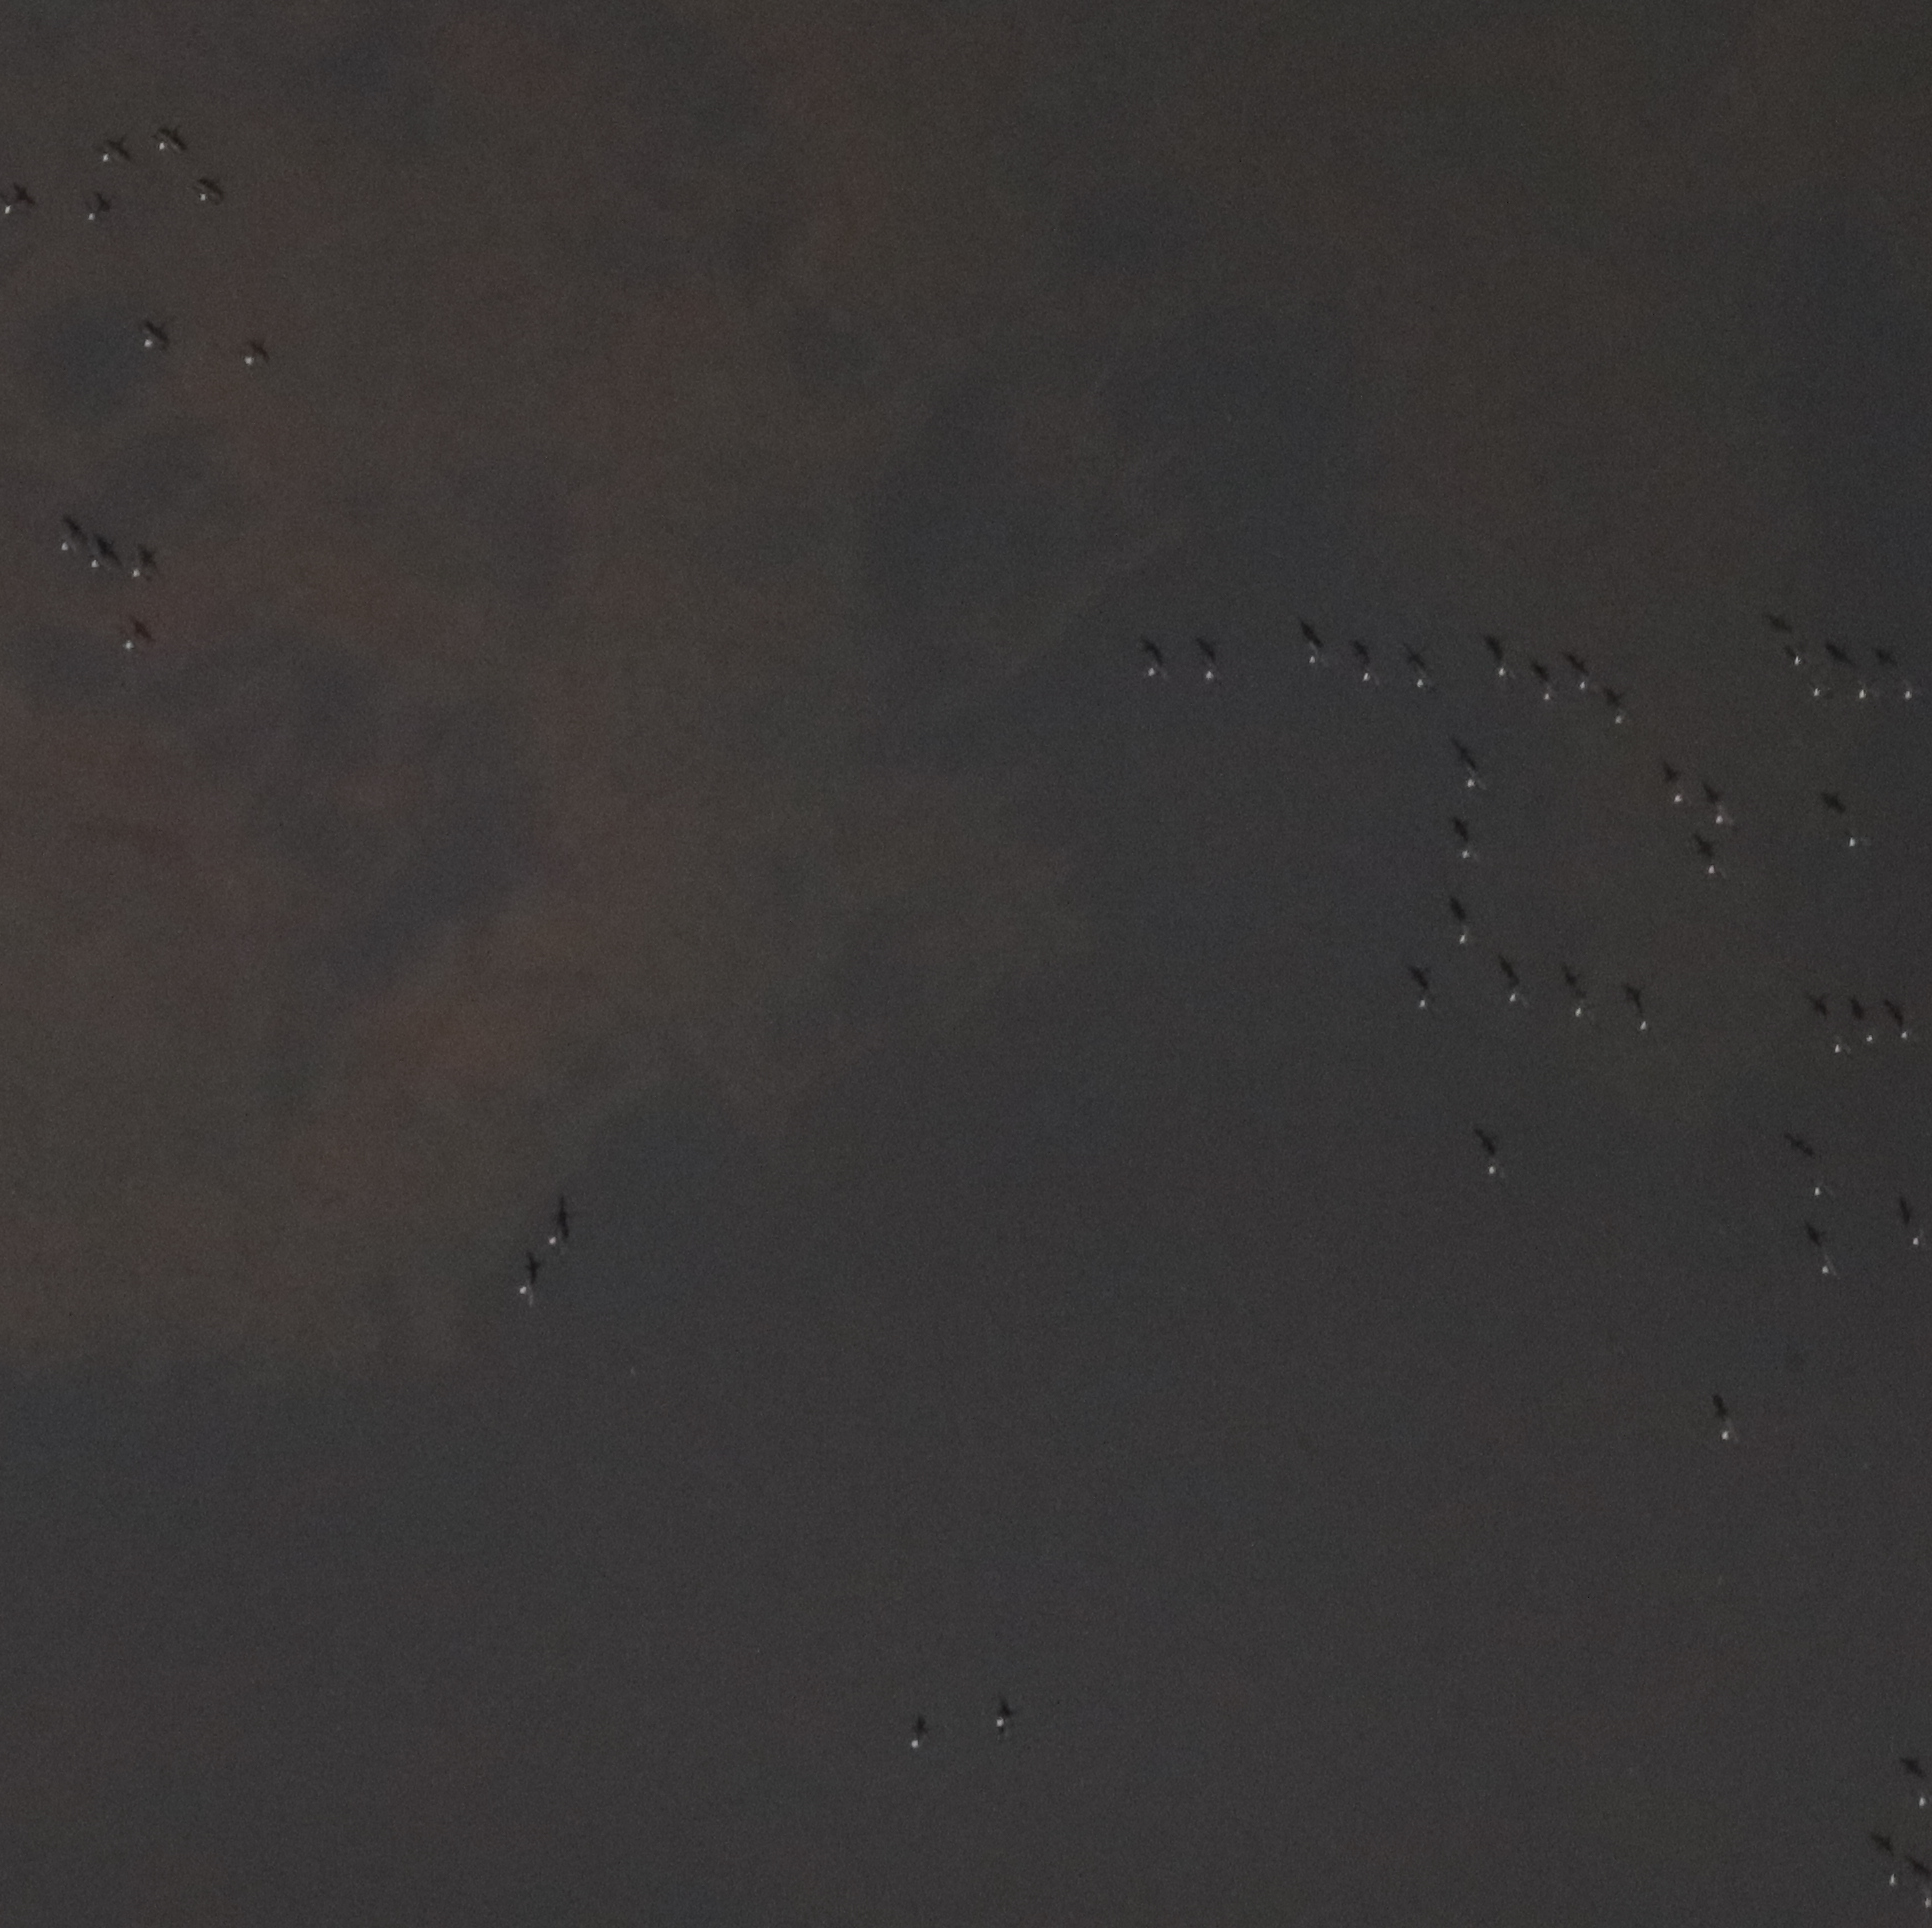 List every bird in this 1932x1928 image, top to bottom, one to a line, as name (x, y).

brant (177, 138)
brant (117, 153)
brant (26, 191)
brant (205, 198)
brant (93, 215)
brant (150, 338)
brant (256, 351)
brant (65, 531)
brant (104, 558)
brant (143, 569)
brant (138, 646)
brant (1798, 646)
brant (1316, 655)
brant (1166, 658)
brant (1220, 660)
brant (1515, 665)
brant (1368, 667)
brant (1587, 678)
brant (1419, 685)
brant (1552, 686)
brant (1824, 689)
brant (1868, 695)
brant (1917, 695)
brant (1618, 708)
brant (1480, 781)
brant (1676, 790)
brant (1733, 813)
brant (1478, 843)
brant (1872, 855)
brant (1719, 867)
brant (1473, 928)
brant (1435, 982)
brant (1520, 990)
brant (1598, 1002)
brant (1653, 1016)
brant (1874, 1034)
brant (1844, 1038)
brant (1914, 1039)
brant (1484, 1158)
brant (1821, 1193)
brant (571, 1237)
brant (1912, 1239)
brant (1827, 1258)
brant (526, 1294)
brant (1734, 1432)
brant (1008, 1725)
brant (932, 1742)
brant (1914, 1802)
brant (1889, 1873)
brant (1926, 1901)